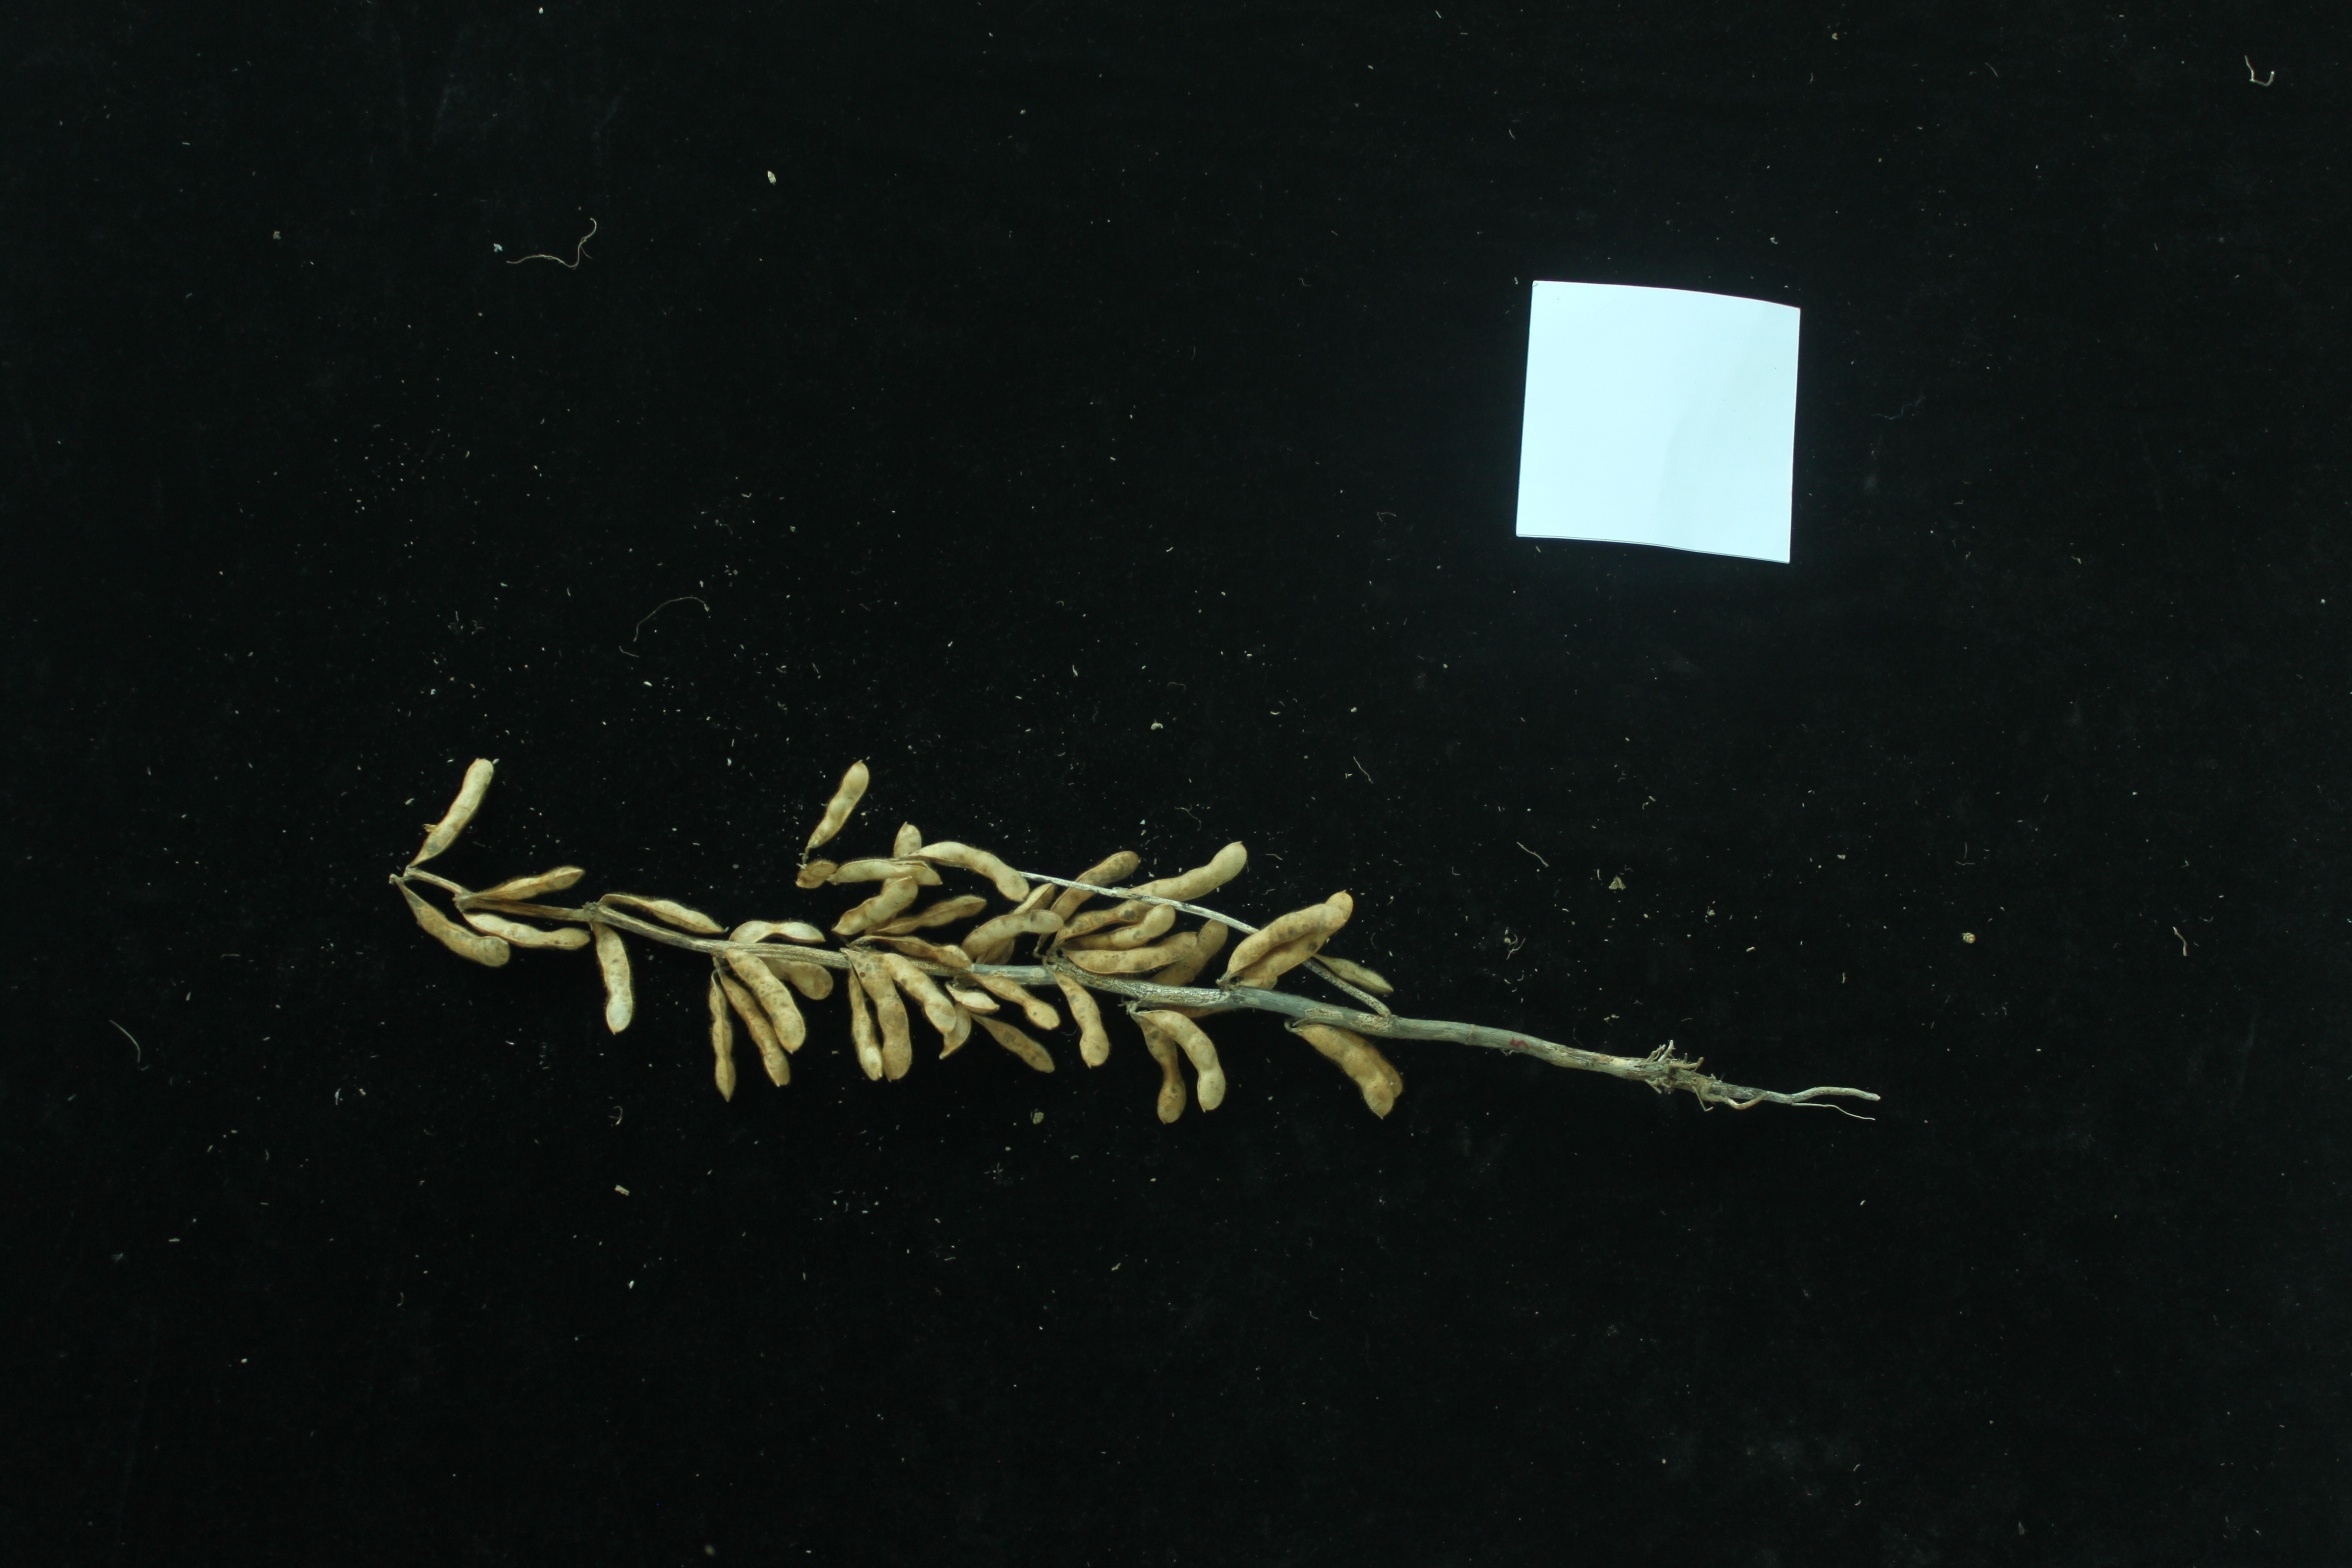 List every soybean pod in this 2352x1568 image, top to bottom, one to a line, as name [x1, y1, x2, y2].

soybean pod [409, 759, 493, 869]
soybean pod [809, 760, 869, 847]
soybean pod [879, 822, 921, 900]
soybean pod [909, 842, 1028, 901]
soybean pod [1121, 843, 1248, 902]
soybean pod [1039, 852, 1142, 946]
soybean pod [831, 859, 942, 886]
soybean pod [468, 867, 584, 900]
soybean pod [831, 875, 916, 936]
soybean pod [396, 882, 509, 968]
soybean pod [976, 883, 1053, 963]
soybean pod [1227, 891, 1352, 972]
soybean pod [611, 894, 719, 933]
soybean pod [880, 896, 985, 933]
soybean pod [1079, 902, 1175, 950]
soybean pod [1053, 904, 1141, 947]
soybean pod [963, 910, 1065, 955]
soybean pod [466, 914, 587, 950]
soybean pod [591, 919, 633, 1035]
soybean pod [1147, 920, 1227, 986]
soybean pod [728, 921, 825, 944]
soybean pod [1228, 927, 1339, 991]
soybean pod [1059, 932, 1195, 973]
soybean pod [876, 937, 969, 967]
soybean pod [724, 951, 806, 1054]
soybean pod [1309, 952, 1392, 994]
soybean pod [863, 955, 956, 1035]
soybean pod [757, 958, 833, 999]
soybean pod [854, 962, 910, 1081]
soybean pod [849, 968, 884, 1082]
soybean pod [968, 972, 1058, 1031]
soybean pod [1053, 975, 1109, 1066]
soybean pod [721, 978, 788, 1088]
soybean pod [708, 980, 734, 1102]
soybean pod [944, 985, 999, 1013]
soybean pod [1143, 1010, 1225, 1111]
soybean pod [1137, 1018, 1184, 1124]
soybean pod [974, 1019, 1054, 1072]
soybean pod [1290, 1024, 1395, 1117]